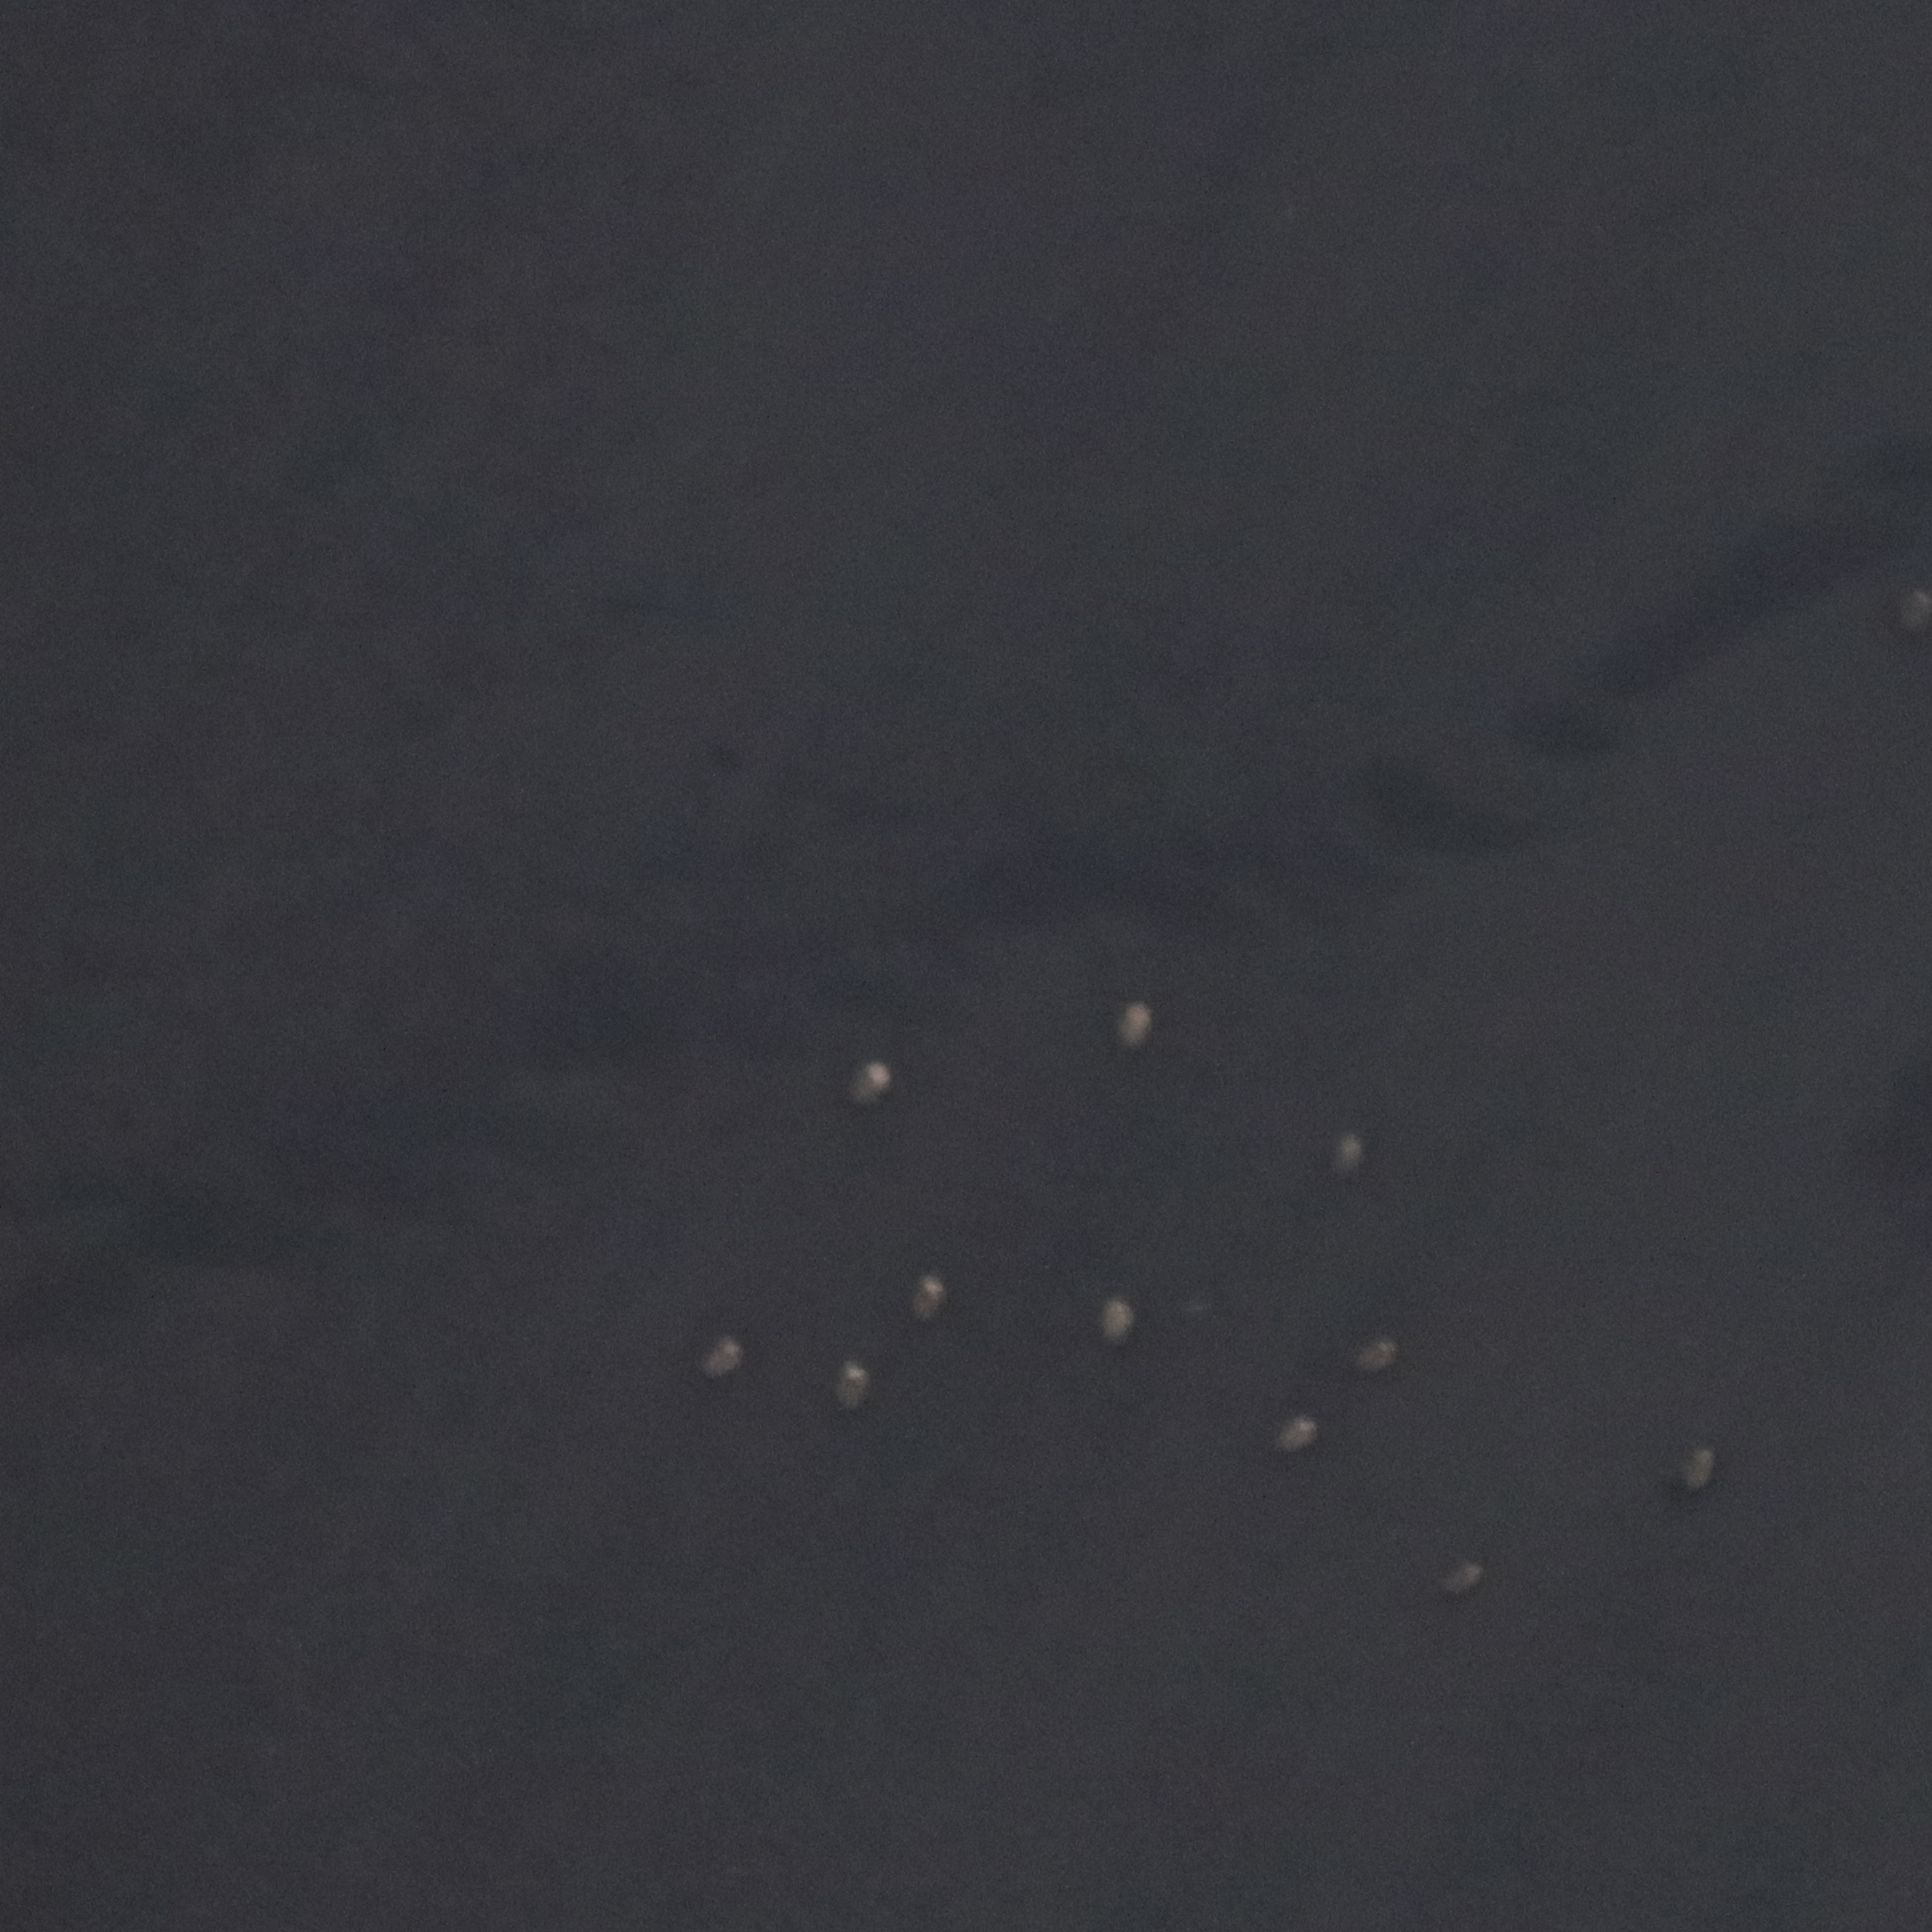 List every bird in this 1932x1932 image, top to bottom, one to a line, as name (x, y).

Canada goose (1916, 611)
Canada goose (1135, 1020)
Canada goose (862, 1079)
Canada goose (1344, 1154)
Canada goose (926, 1299)
Canada goose (1114, 1321)
Canada goose (1377, 1357)
Canada goose (725, 1362)
Canada goose (853, 1390)
Canada goose (1301, 1428)
Canada goose (1701, 1475)
Canada goose (1468, 1578)